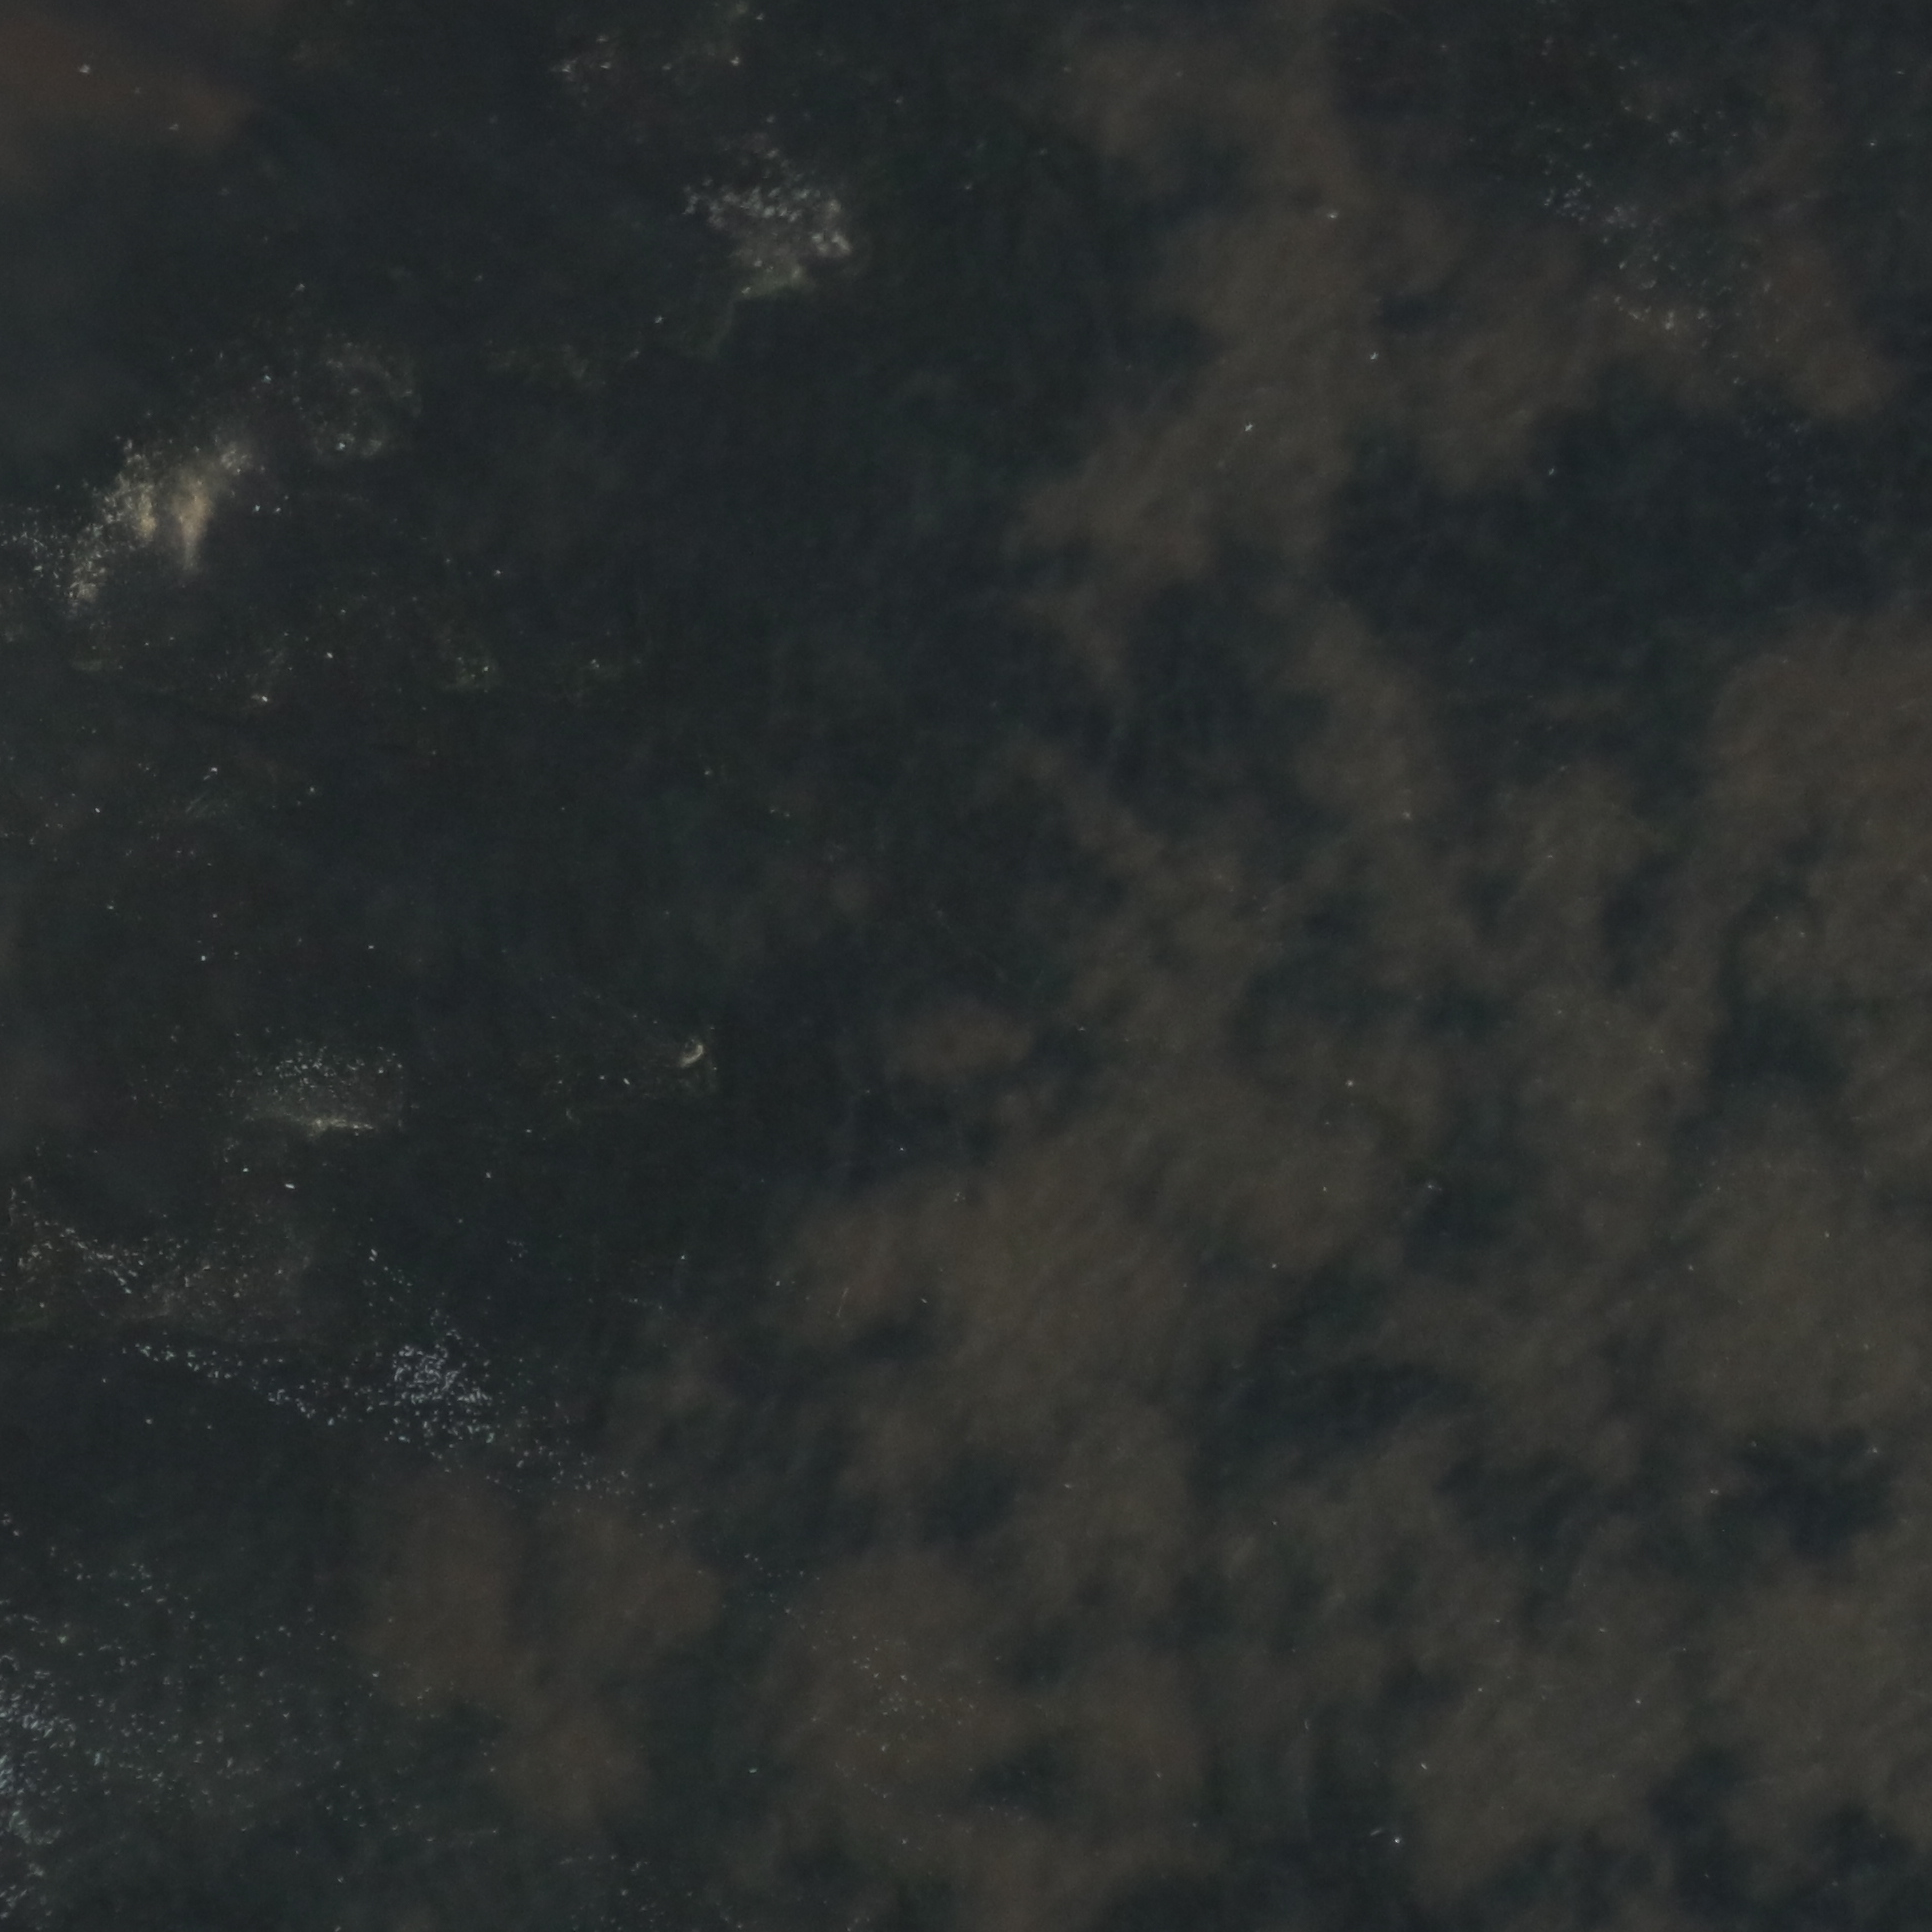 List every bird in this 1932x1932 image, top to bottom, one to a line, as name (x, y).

None